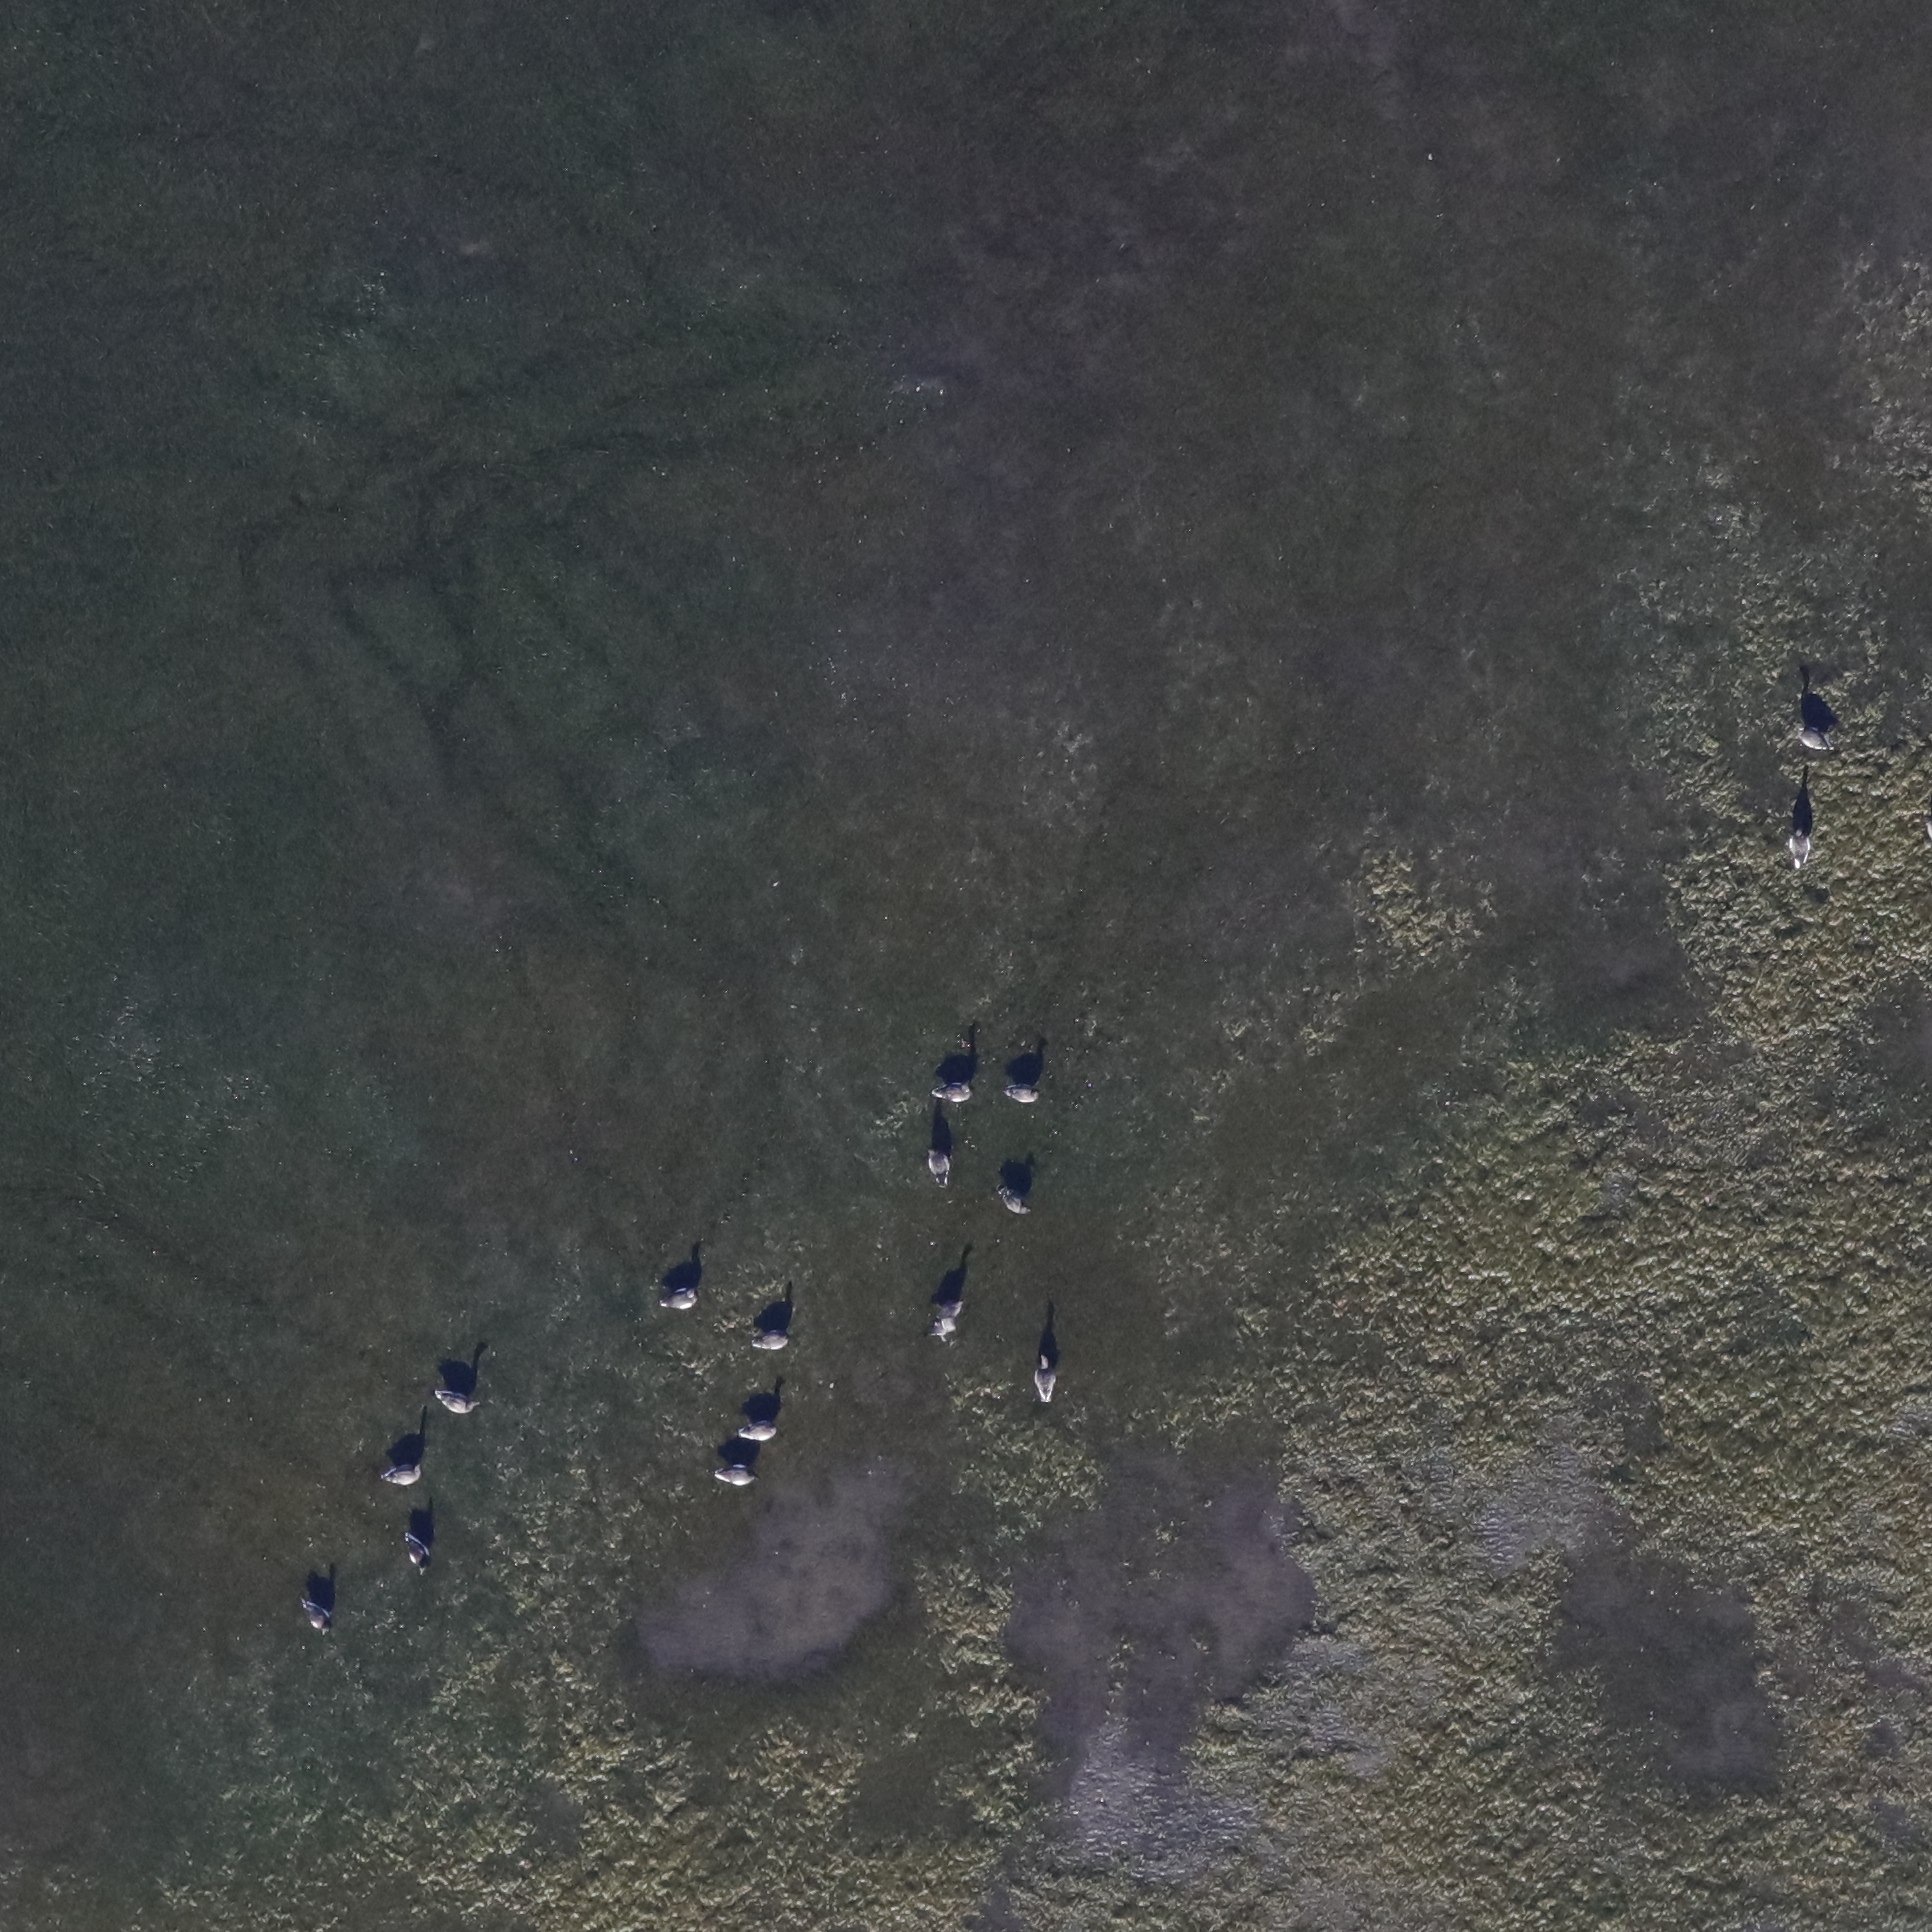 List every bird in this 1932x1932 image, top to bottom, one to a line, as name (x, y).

brant (1817, 744)
brant (1800, 844)
brant (954, 1094)
brant (1023, 1094)
brant (940, 1164)
brant (1015, 1200)
brant (680, 1300)
brant (948, 1321)
brant (773, 1340)
brant (1045, 1379)
brant (457, 1401)
brant (757, 1430)
brant (403, 1475)
brant (736, 1476)
brant (418, 1552)
brant (320, 1614)